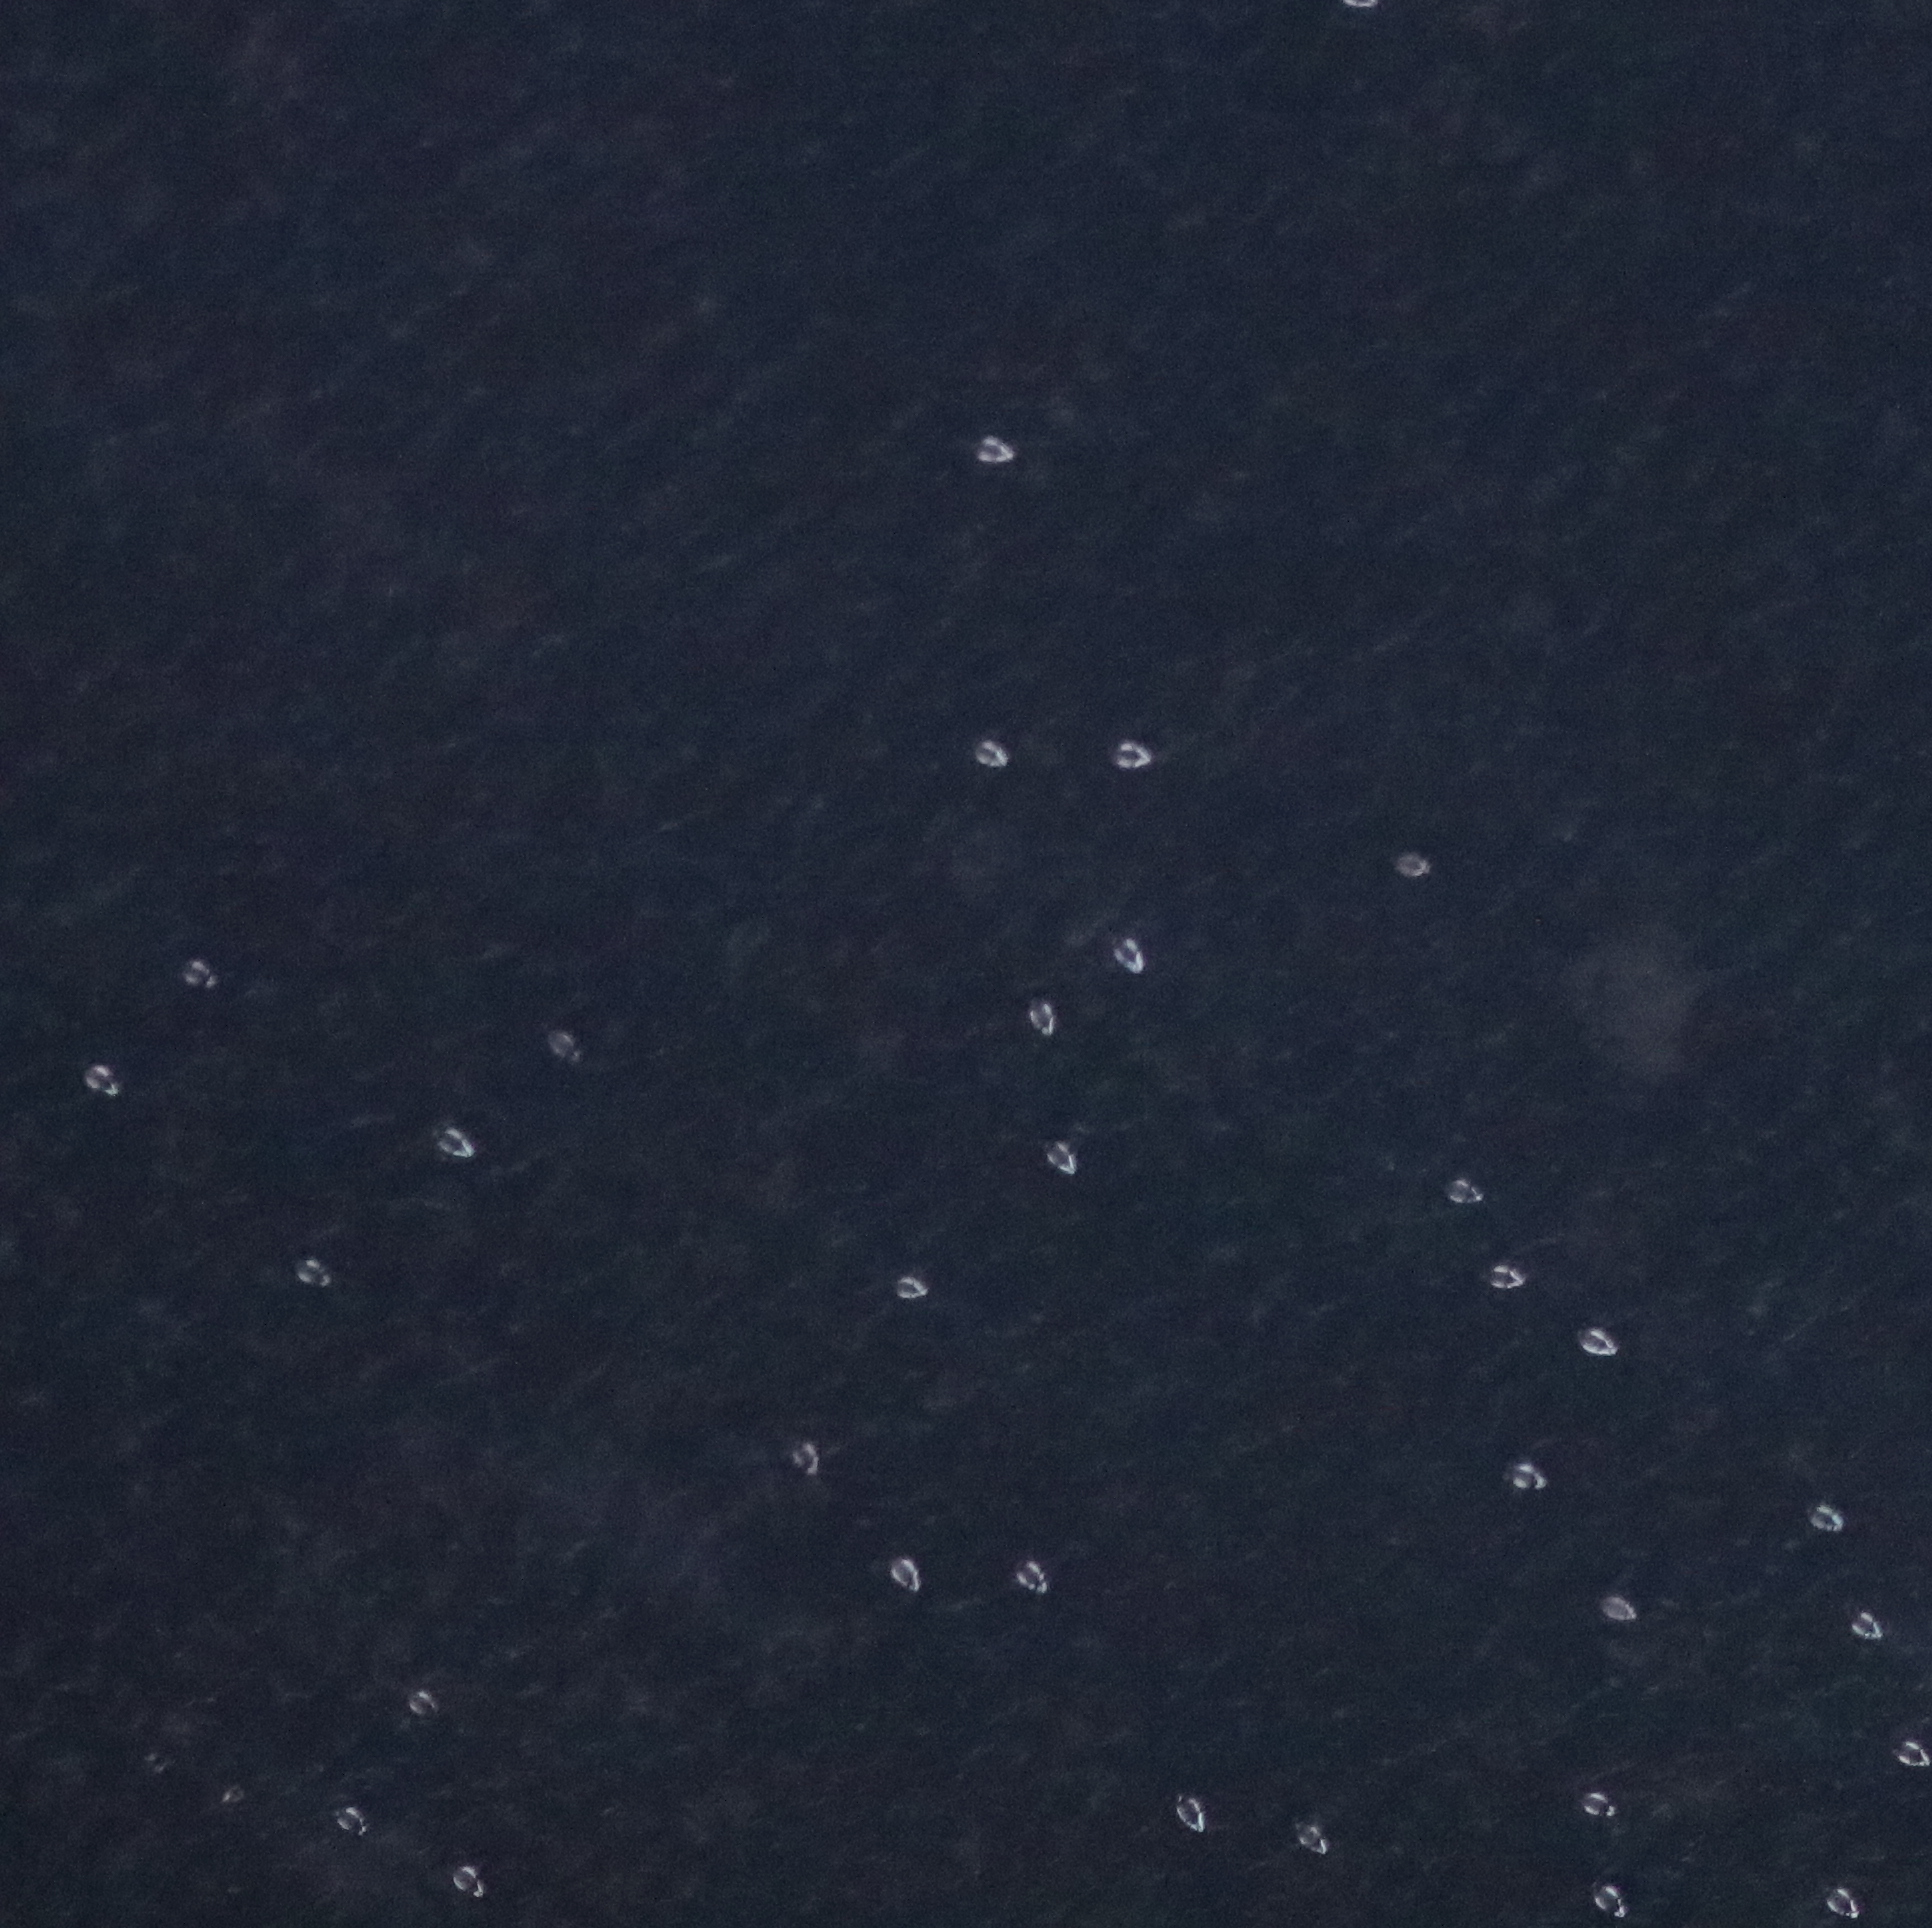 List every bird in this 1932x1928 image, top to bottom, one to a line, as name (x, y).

brant (995, 451)
brant (989, 756)
brant (1128, 757)
brant (1415, 864)
brant (1127, 951)
brant (196, 975)
brant (1043, 1014)
brant (562, 1045)
brant (100, 1077)
brant (450, 1143)
brant (1061, 1154)
brant (1461, 1190)
brant (315, 1272)
brant (1503, 1279)
brant (910, 1287)
brant (1596, 1342)
brant (808, 1462)
brant (1524, 1478)
brant (1824, 1519)
brant (902, 1574)
brant (1031, 1575)
brant (1617, 1608)
brant (1863, 1626)
brant (425, 1709)
brant (1911, 1753)
brant (1597, 1805)
brant (1188, 1811)
brant (350, 1821)
brant (1312, 1837)
brant (467, 1880)
brant (1608, 1902)
brant (1838, 1904)